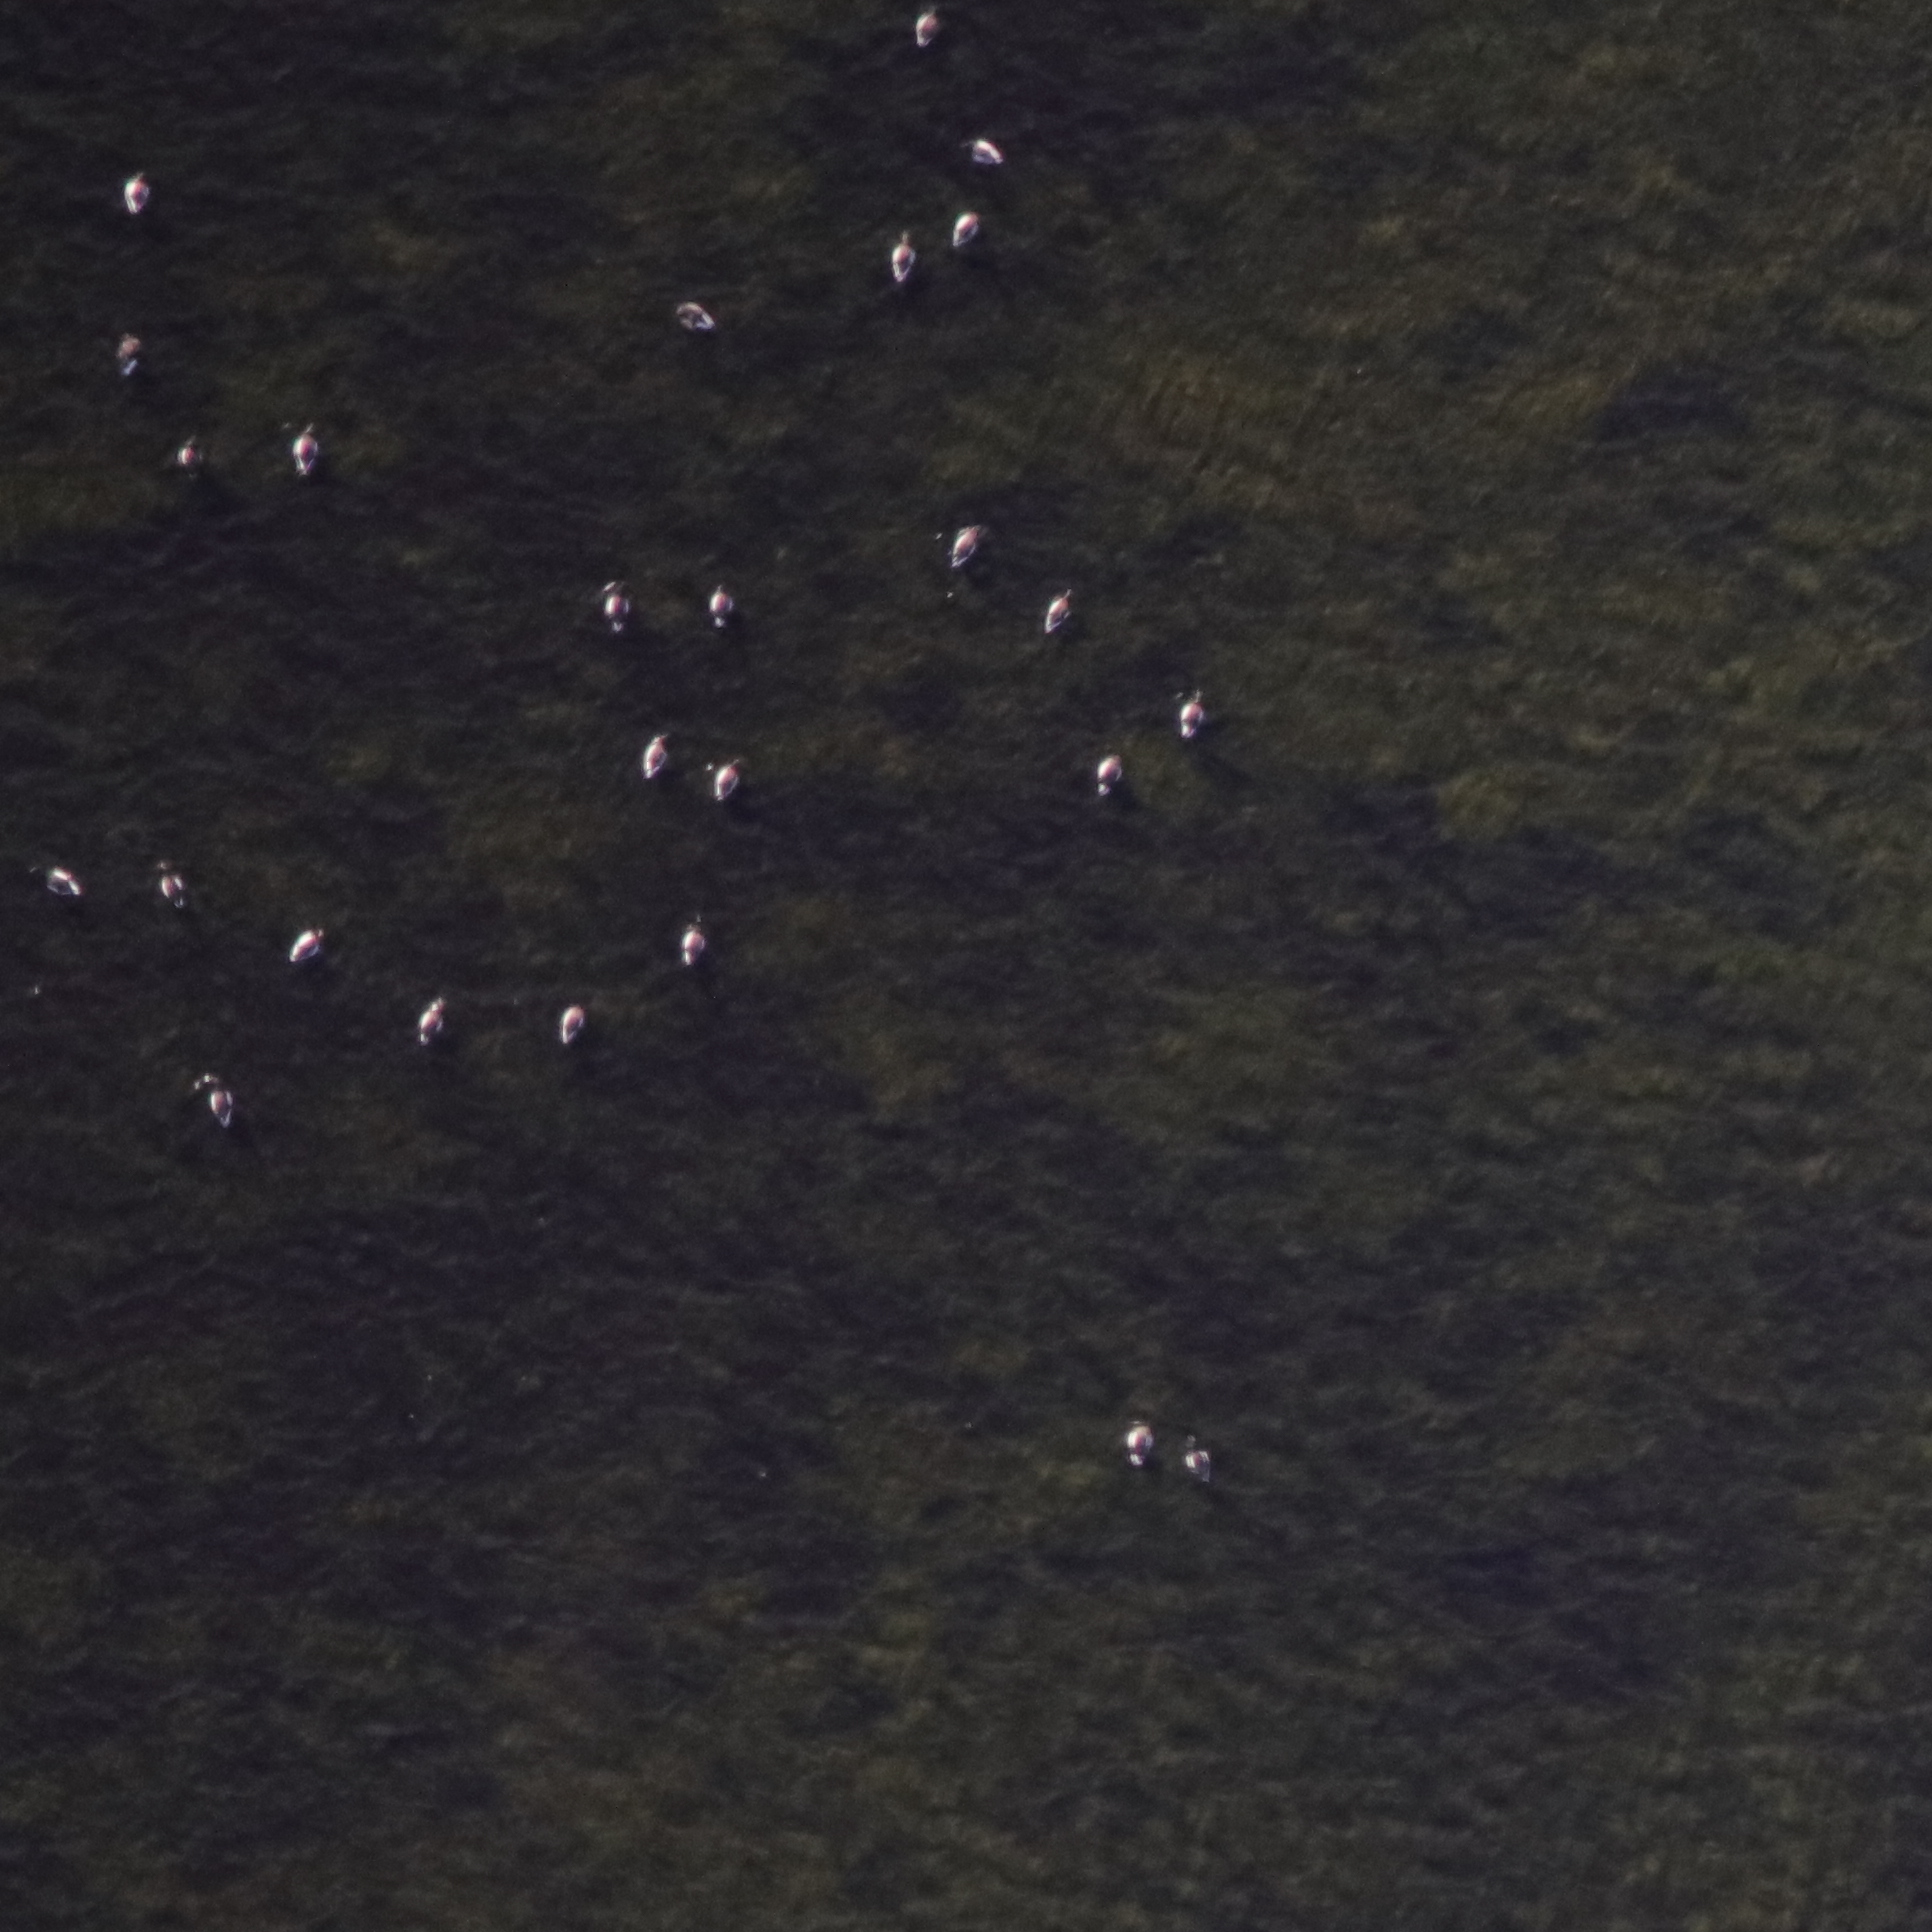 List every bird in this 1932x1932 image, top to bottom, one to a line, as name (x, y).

brant (925, 22)
brant (985, 152)
brant (135, 194)
brant (967, 228)
brant (903, 257)
brant (693, 316)
brant (128, 353)
brant (306, 450)
brant (188, 456)
brant (967, 545)
brant (722, 605)
brant (617, 606)
brant (1059, 610)
brant (1191, 716)
brant (657, 754)
brant (1108, 774)
brant (727, 780)
brant (57, 883)
brant (172, 886)
brant (694, 945)
brant (306, 946)
brant (431, 1024)
brant (572, 1026)
brant (219, 1100)
brant (1142, 1443)
brant (1200, 1463)